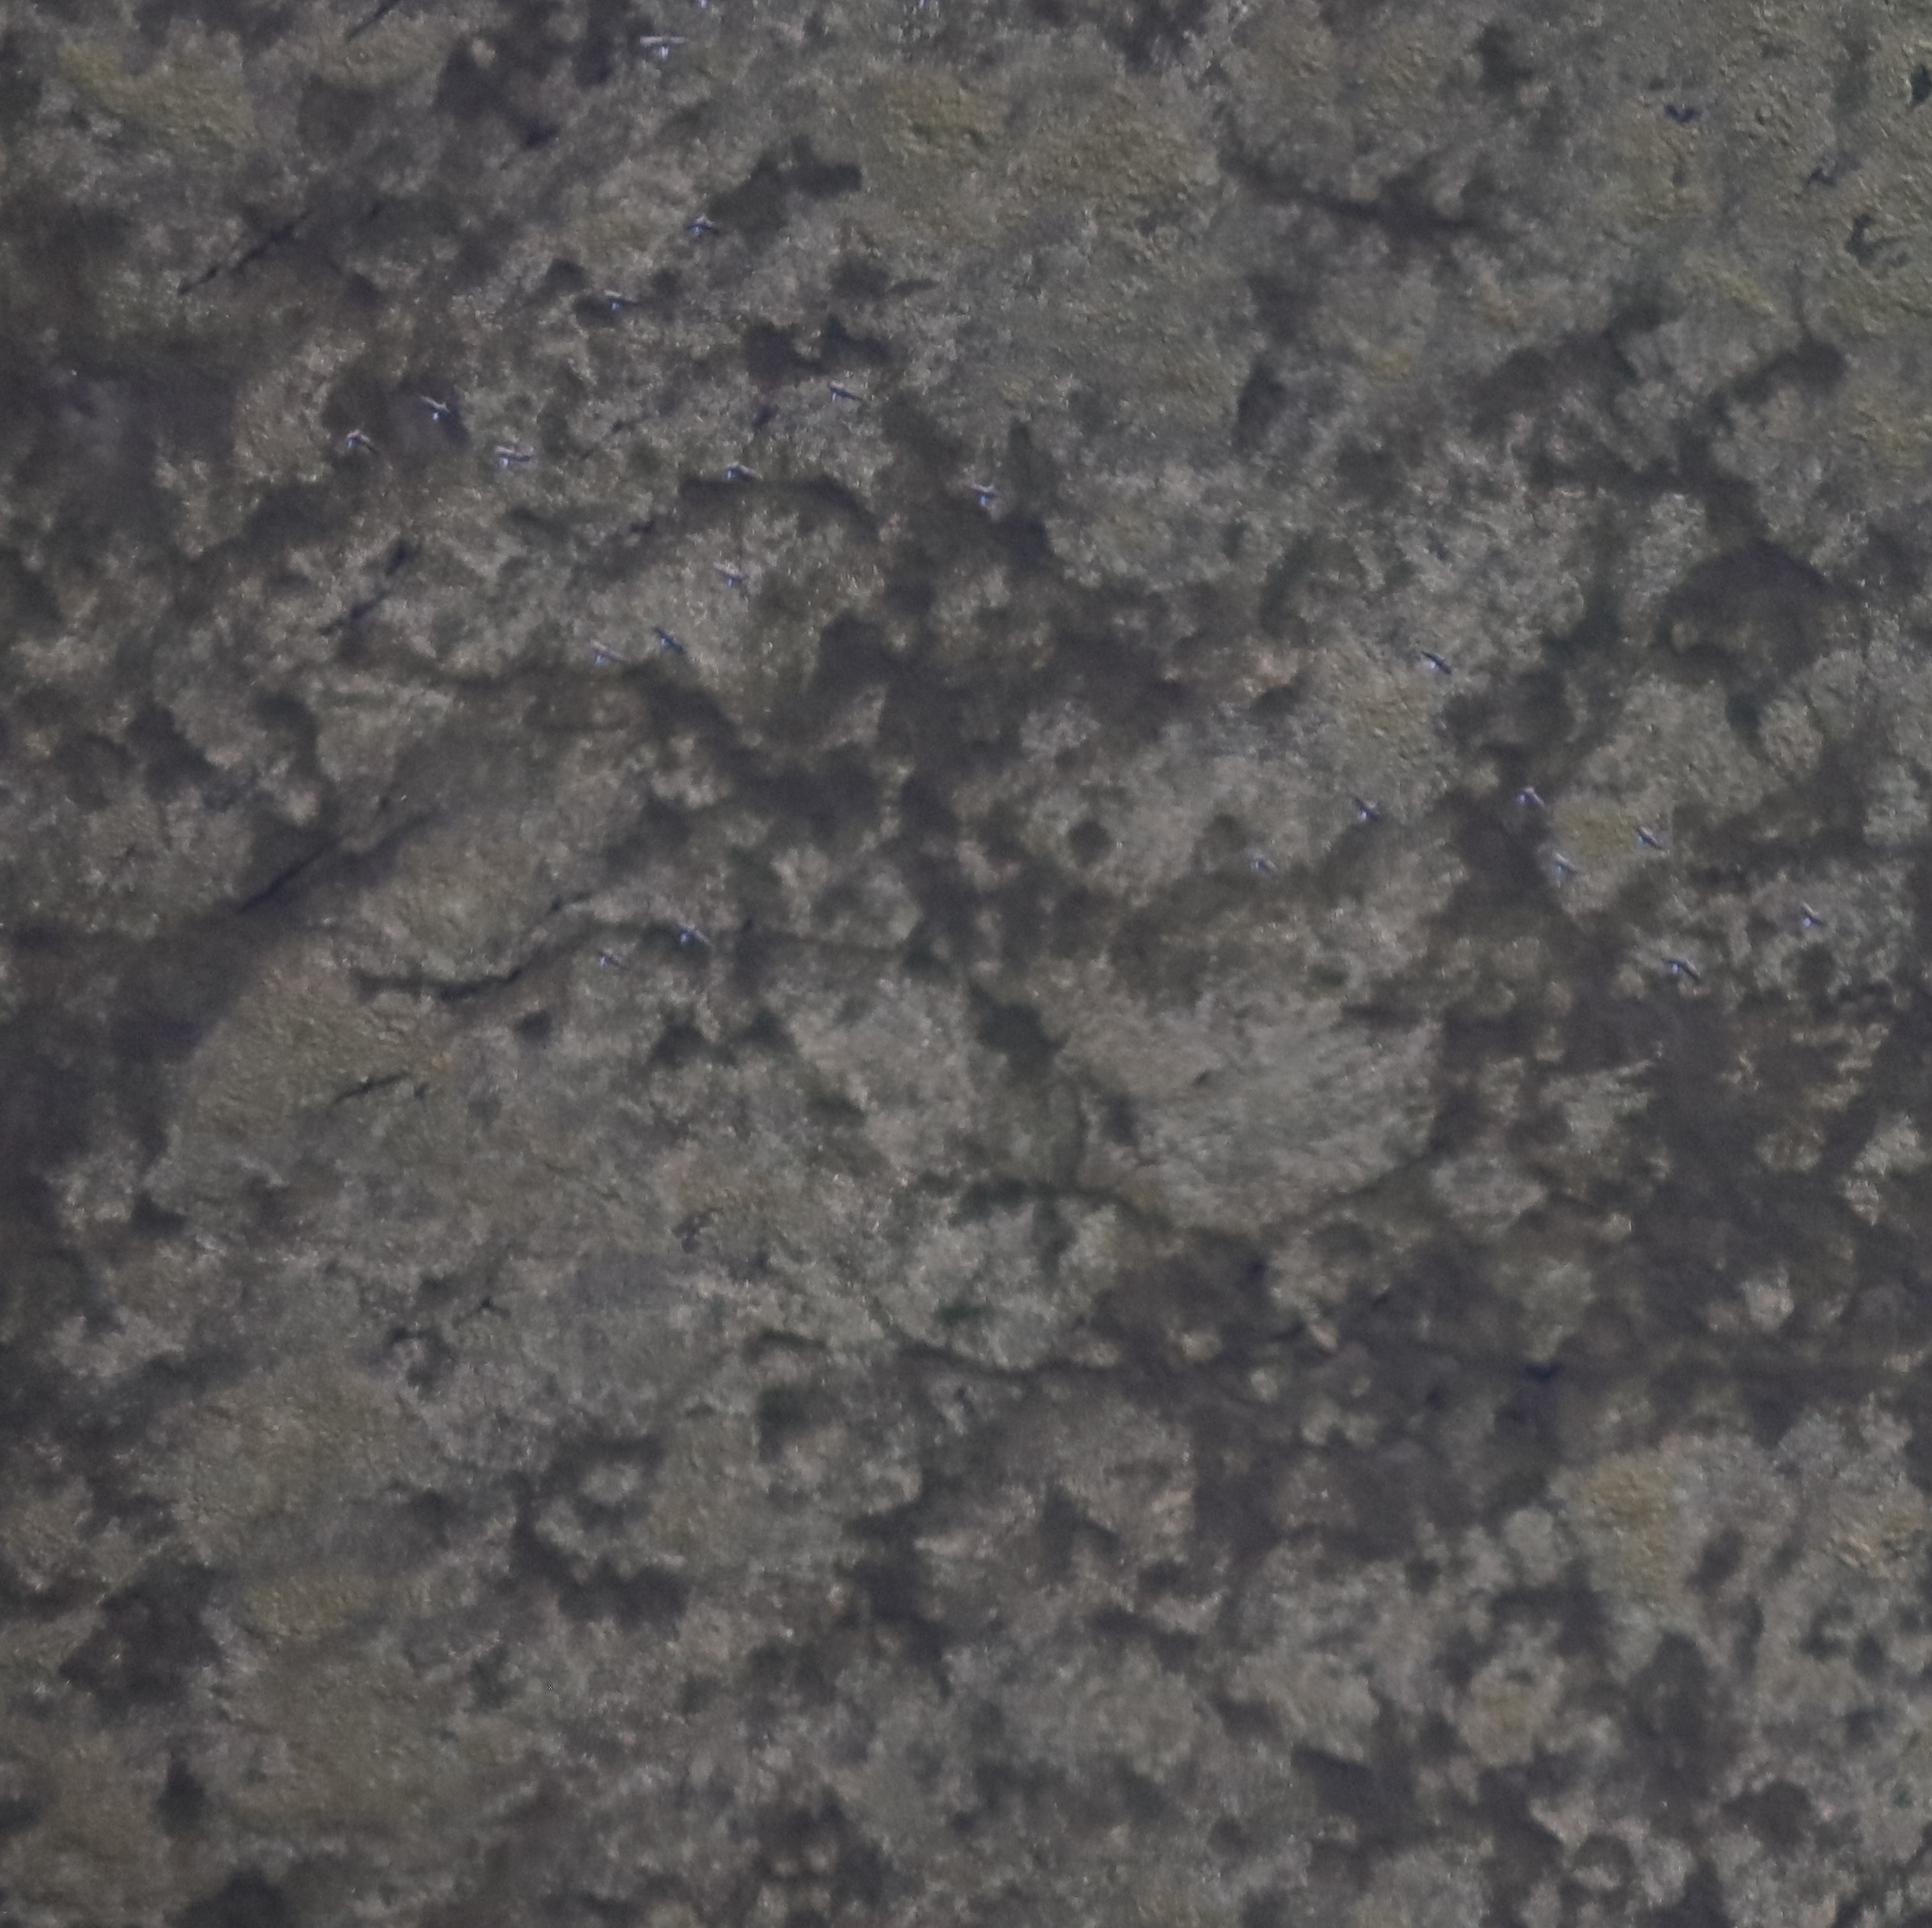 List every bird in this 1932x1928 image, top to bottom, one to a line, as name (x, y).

brant (667, 41)
brant (702, 225)
brant (621, 298)
brant (842, 392)
brant (444, 407)
brant (361, 439)
brant (509, 454)
brant (739, 467)
brant (988, 497)
brant (735, 577)
brant (671, 634)
brant (604, 654)
brant (1438, 660)
brant (1534, 802)
brant (1371, 806)
brant (1649, 833)
brant (1270, 858)
brant (1562, 862)
brant (1812, 917)
brant (690, 929)
brant (606, 954)
brant (1682, 969)